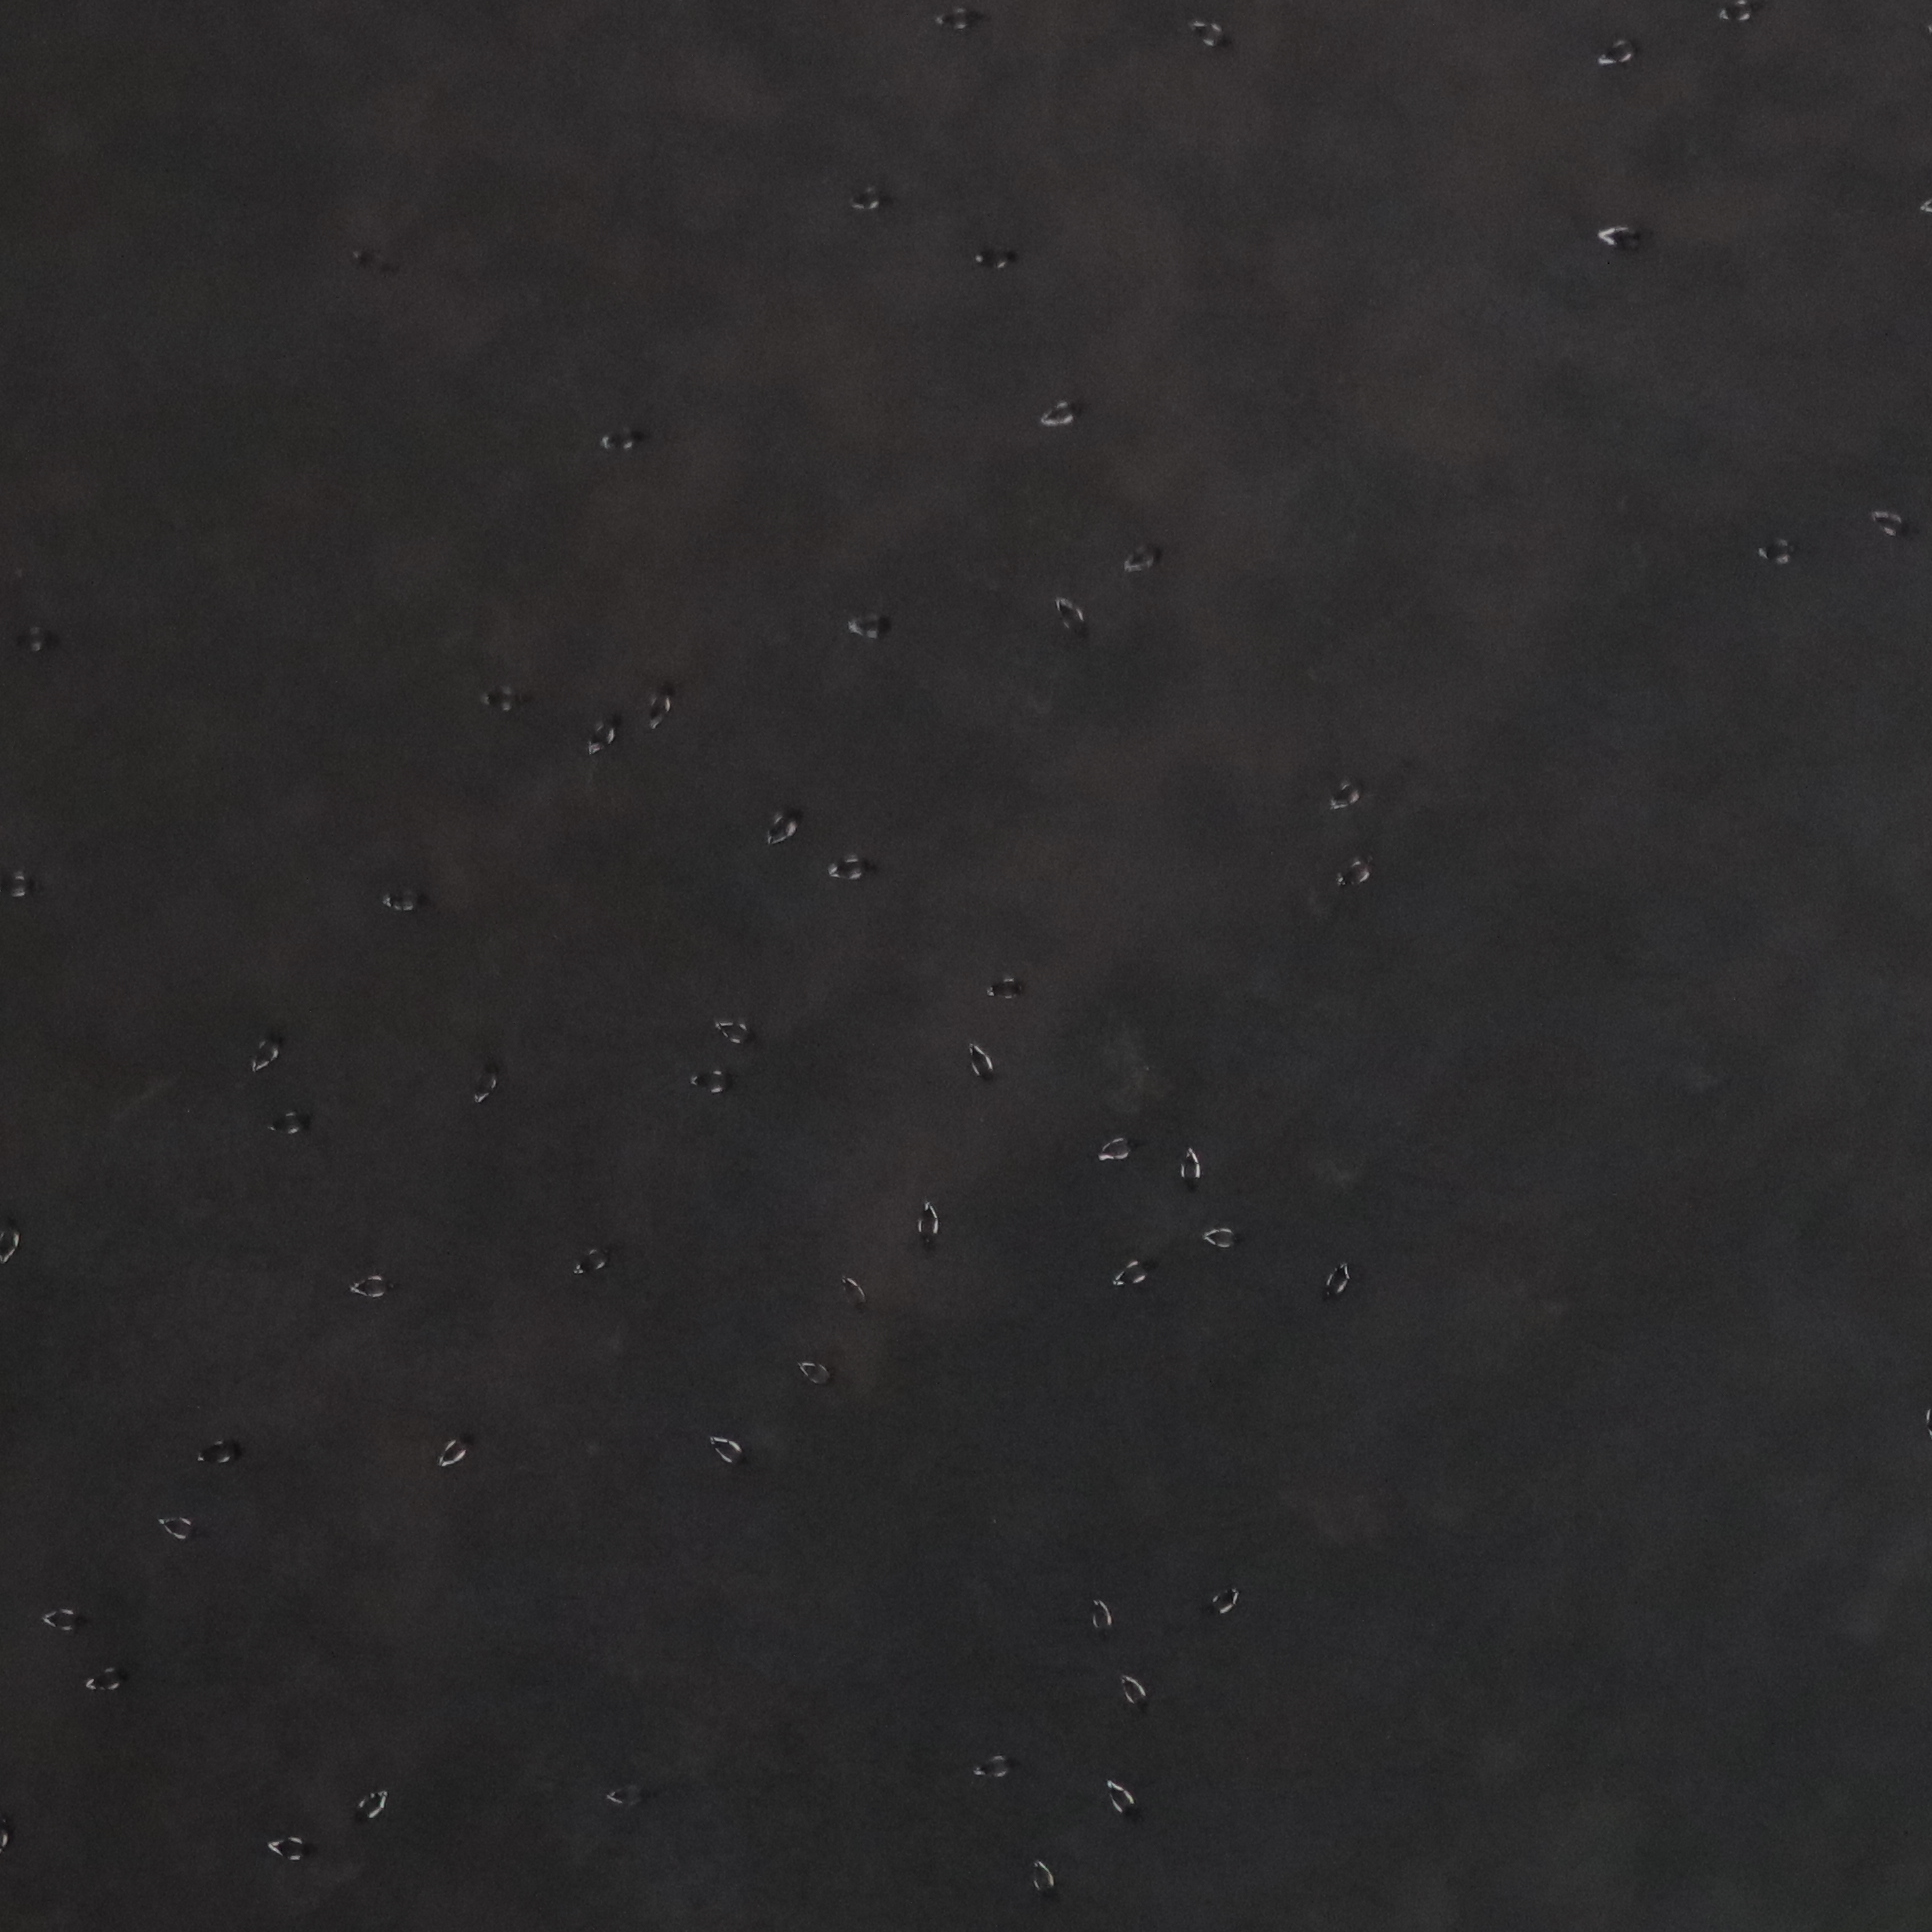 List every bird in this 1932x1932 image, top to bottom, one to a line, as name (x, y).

brant (1737, 10)
brant (954, 13)
brant (1210, 34)
brant (1618, 49)
brant (871, 203)
brant (1620, 238)
brant (994, 251)
brant (375, 259)
brant (1061, 414)
brant (619, 441)
brant (1891, 525)
brant (1775, 553)
brant (1145, 557)
brant (1072, 615)
brant (868, 626)
brant (33, 637)
brant (502, 695)
brant (661, 707)
brant (604, 735)
brant (1348, 796)
brant (782, 829)
brant (853, 867)
brant (1356, 874)
brant (21, 886)
brant (404, 900)
brant (1008, 986)
brant (735, 1034)
brant (266, 1052)
brant (979, 1064)
brant (713, 1080)
brant (488, 1082)
brant (288, 1123)
brant (1116, 1149)
brant (1190, 1168)
brant (927, 1225)
brant (1222, 1239)
brant (5, 1243)
brant (594, 1260)
brant (1133, 1273)
brant (1336, 1283)
brant (373, 1286)
brant (853, 1295)
brant (814, 1373)
brant (220, 1451)
brant (727, 1451)
brant (454, 1452)
brant (180, 1527)
brant (1225, 1601)
brant (1102, 1616)
brant (63, 1620)
brant (106, 1681)
brant (1135, 1692)
brant (996, 1767)
brant (629, 1794)
brant (1121, 1798)
brant (371, 1809)
brant (290, 1848)
brant (1044, 1878)